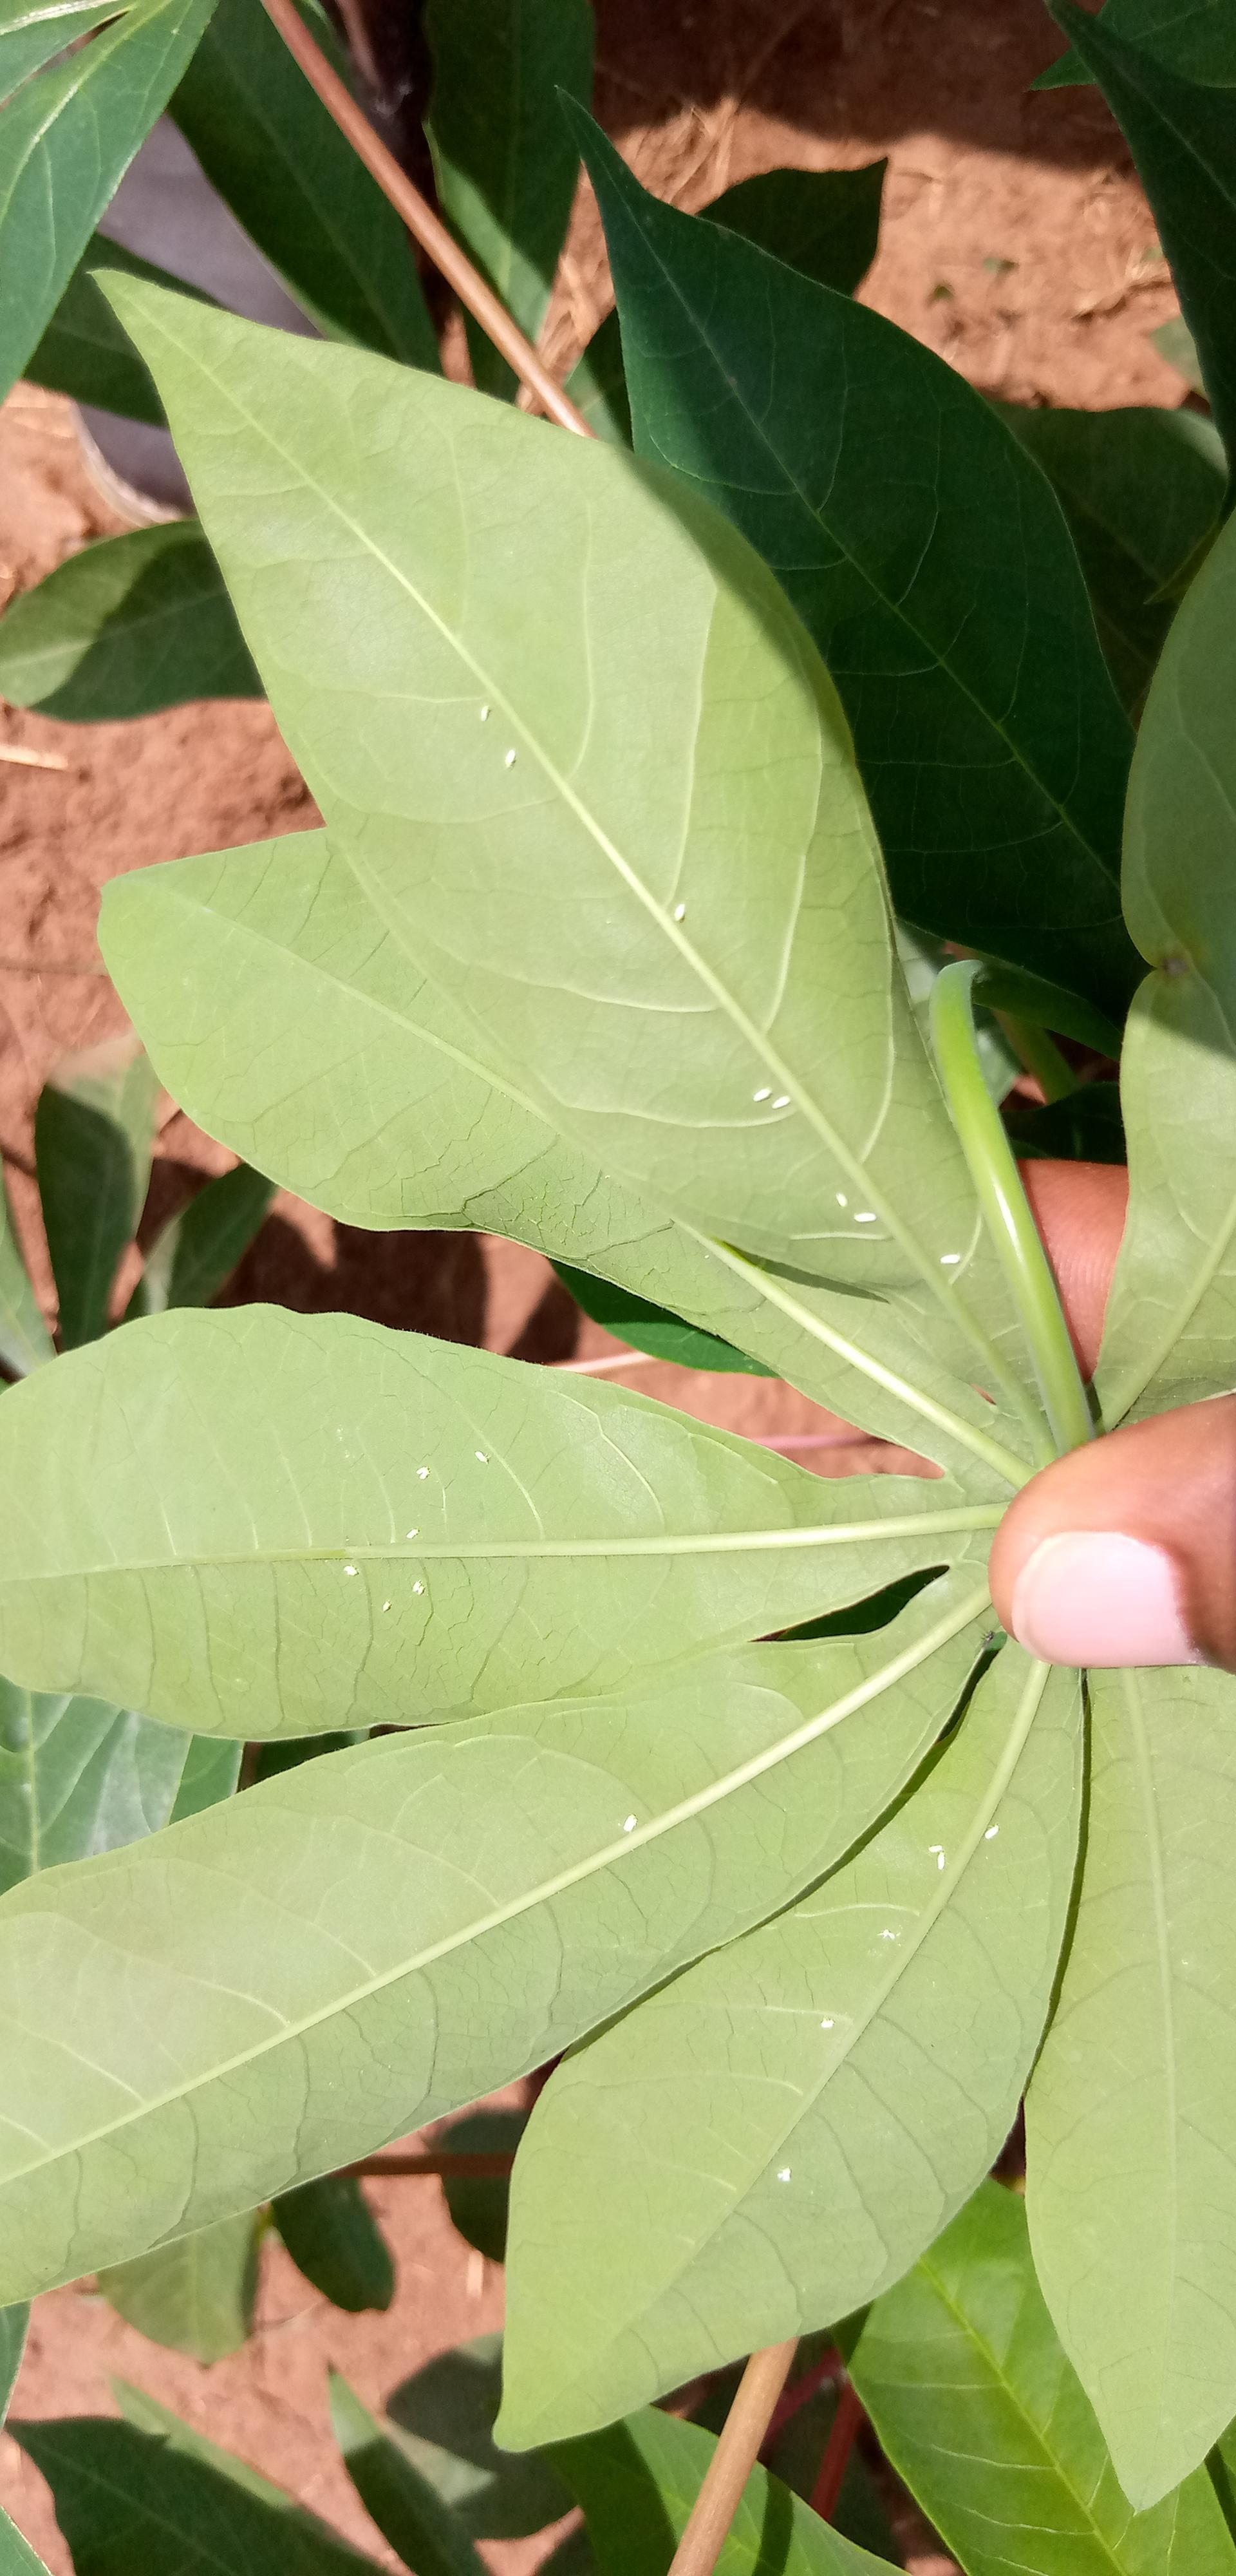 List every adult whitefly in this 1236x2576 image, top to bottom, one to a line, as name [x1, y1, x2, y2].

whitefly [464, 694, 495, 726]
whitefly [497, 740, 523, 775]
whitefly [659, 891, 697, 924]
whitefly [735, 1072, 772, 1107]
whitefly [770, 1092, 798, 1124]
whitefly [827, 1184, 852, 1213]
whitefly [852, 1203, 885, 1239]
whitefly [939, 1250, 965, 1273]
whitefly [467, 1436, 490, 1471]
whitefly [399, 1455, 439, 1486]
whitefly [394, 1513, 441, 1555]
whitefly [332, 1546, 361, 1582]
whitefly [409, 1577, 431, 1608]
whitefly [377, 1598, 396, 1620]
whitefly [606, 1798, 644, 1843]
whitefly [973, 1821, 1006, 1847]
whitefly [919, 1833, 946, 1859]
whitefly [933, 1848, 958, 1883]
whitefly [867, 1917, 899, 1949]
whitefly [810, 2007, 838, 2036]
whitefly [772, 2157, 796, 2192]